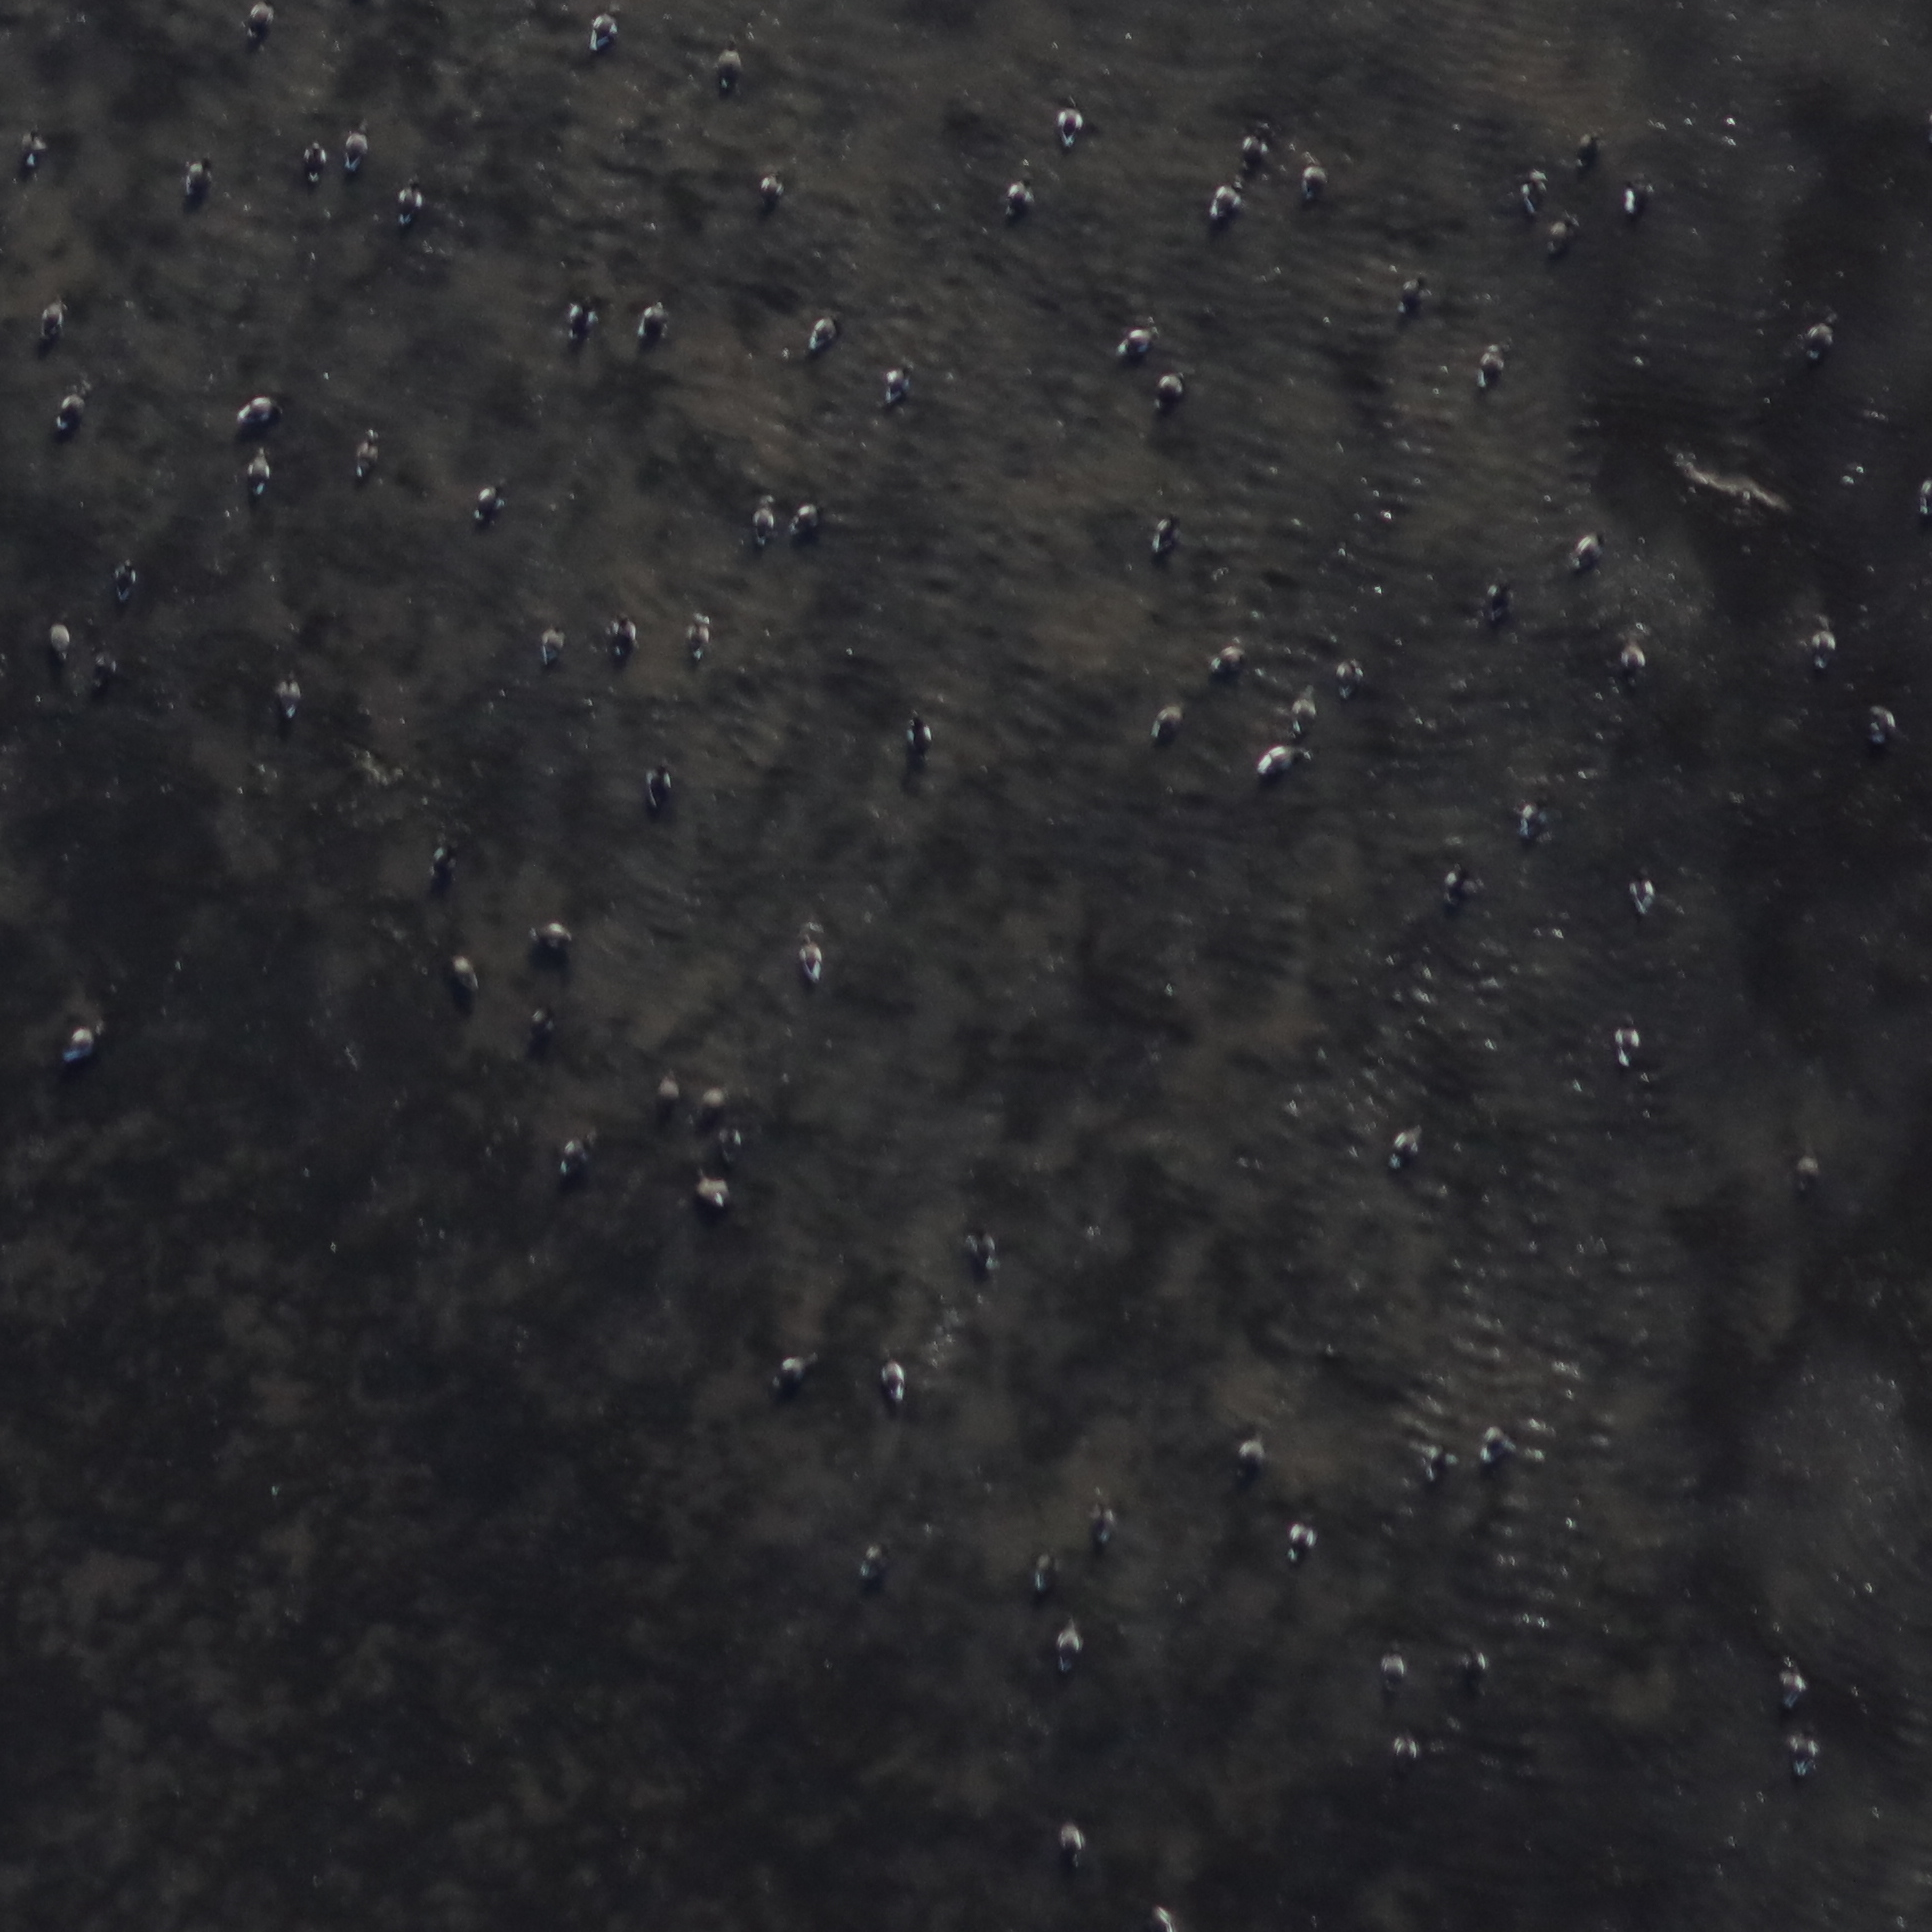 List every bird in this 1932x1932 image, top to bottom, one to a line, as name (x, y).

brant (266, 11)
brant (605, 27)
brant (724, 65)
brant (1070, 125)
brant (355, 147)
brant (1588, 151)
brant (1252, 152)
brant (33, 155)
brant (313, 162)
brant (1312, 181)
brant (204, 185)
brant (774, 193)
brant (1538, 193)
brant (1016, 195)
brant (1634, 195)
brant (410, 201)
brant (1224, 201)
brant (1568, 235)
brant (1424, 292)
brant (54, 320)
brant (581, 321)
brant (650, 321)
brant (821, 335)
brant (1145, 338)
brant (1820, 340)
brant (1491, 368)
brant (1174, 383)
brant (896, 384)
brant (72, 409)
brant (259, 411)
brant (373, 458)
brant (258, 470)
brant (490, 502)
brant (764, 519)
brant (807, 520)
brant (1169, 540)
brant (1592, 548)
brant (124, 581)
brant (1492, 596)
brant (624, 634)
brant (698, 636)
brant (56, 638)
brant (1825, 639)
brant (550, 644)
brant (1634, 652)
brant (108, 664)
brant (1226, 665)
brant (1355, 673)
brant (289, 692)
brant (1300, 707)
brant (1170, 721)
brant (1884, 725)
brant (919, 736)
brant (1283, 759)
brant (658, 784)
brant (1525, 819)
brant (437, 863)
brant (1465, 887)
brant (1640, 887)
brant (552, 937)
brant (808, 952)
brant (464, 969)
brant (541, 1025)
brant (1627, 1040)
brant (83, 1047)
brant (665, 1089)
brant (717, 1107)
brant (734, 1141)
brant (1403, 1149)
brant (574, 1155)
brant (1807, 1172)
brant (718, 1187)
brant (985, 1251)
brant (790, 1374)
brant (892, 1381)
brant (1496, 1452)
brant (1254, 1458)
brant (1438, 1463)
brant (1102, 1523)
brant (1307, 1543)
brant (875, 1561)
brant (1044, 1570)
brant (1067, 1649)
brant (1391, 1665)
brant (1476, 1672)
brant (1796, 1678)
brant (1803, 1747)
brant (1409, 1750)
brant (1070, 1837)